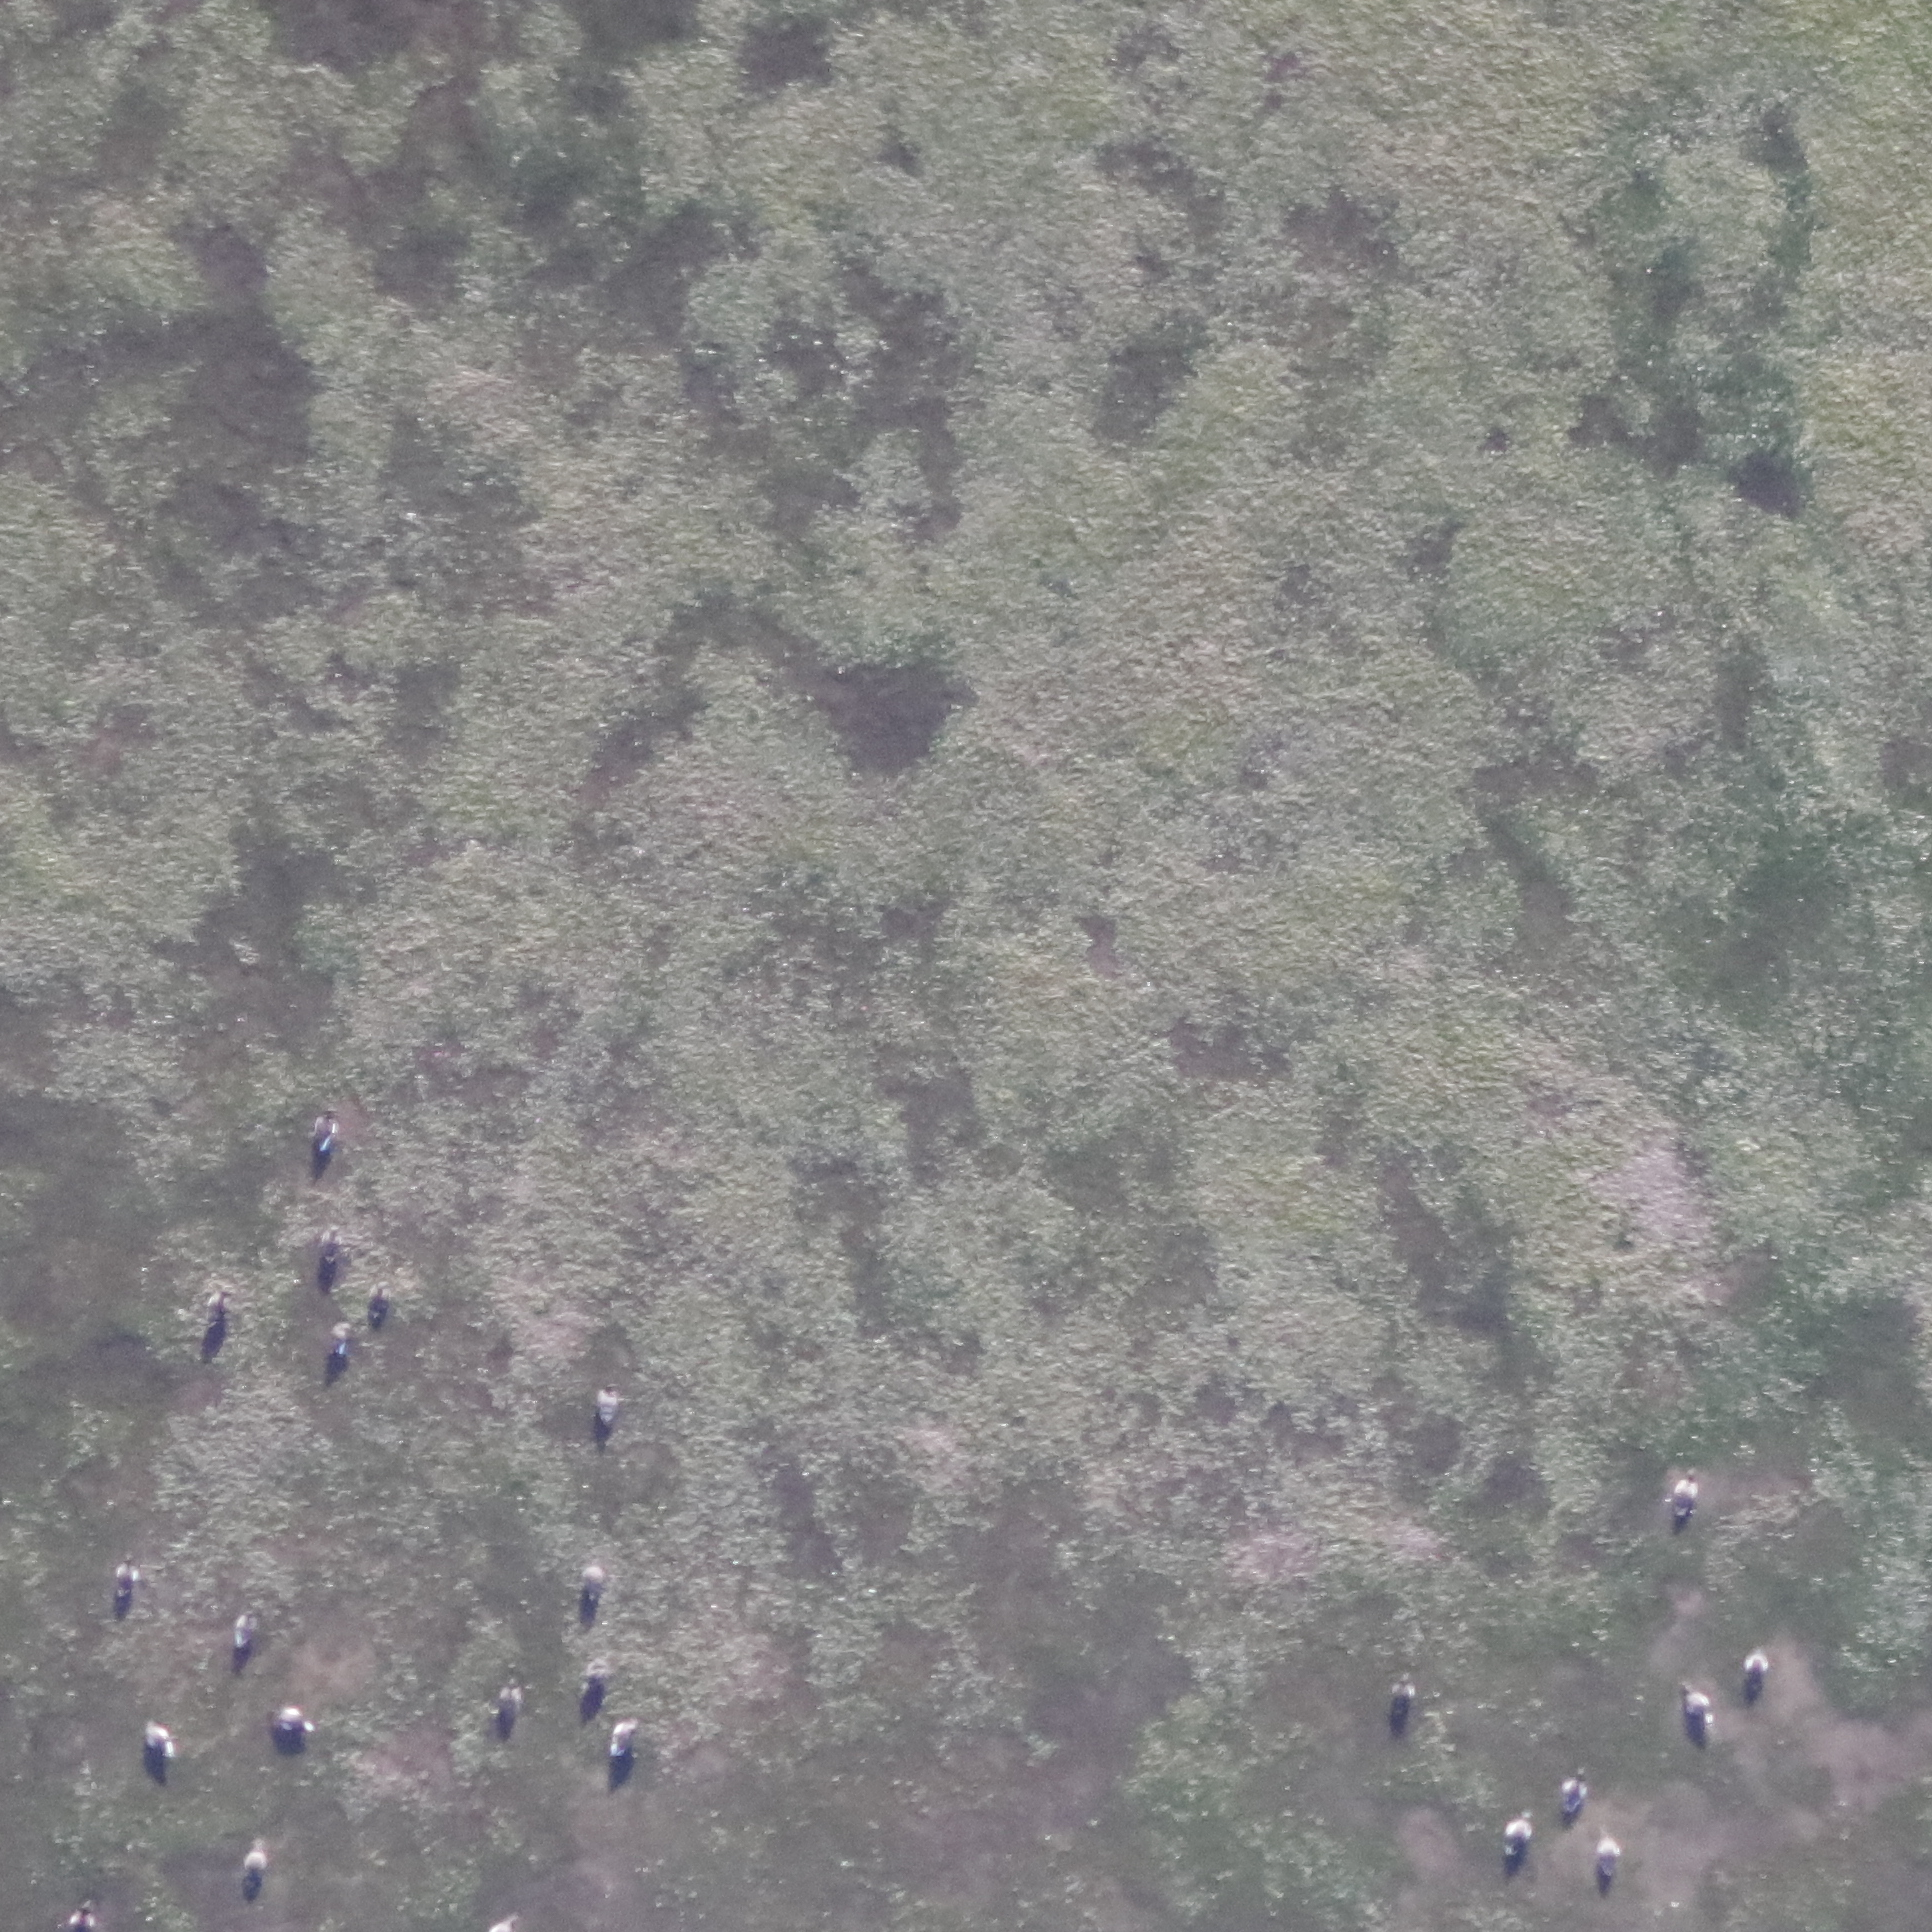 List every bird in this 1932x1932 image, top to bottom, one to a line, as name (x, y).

brant (323, 1125)
brant (334, 1247)
brant (379, 1311)
brant (217, 1320)
brant (336, 1341)
brant (603, 1410)
brant (1686, 1503)
brant (121, 1578)
brant (588, 1580)
brant (248, 1616)
brant (1754, 1666)
brant (593, 1670)
brant (1701, 1697)
brant (1399, 1699)
brant (513, 1709)
brant (294, 1729)
brant (160, 1737)
brant (618, 1737)
brant (1581, 1790)
brant (1516, 1834)
brant (1611, 1853)
brant (251, 1863)
brant (81, 1926)